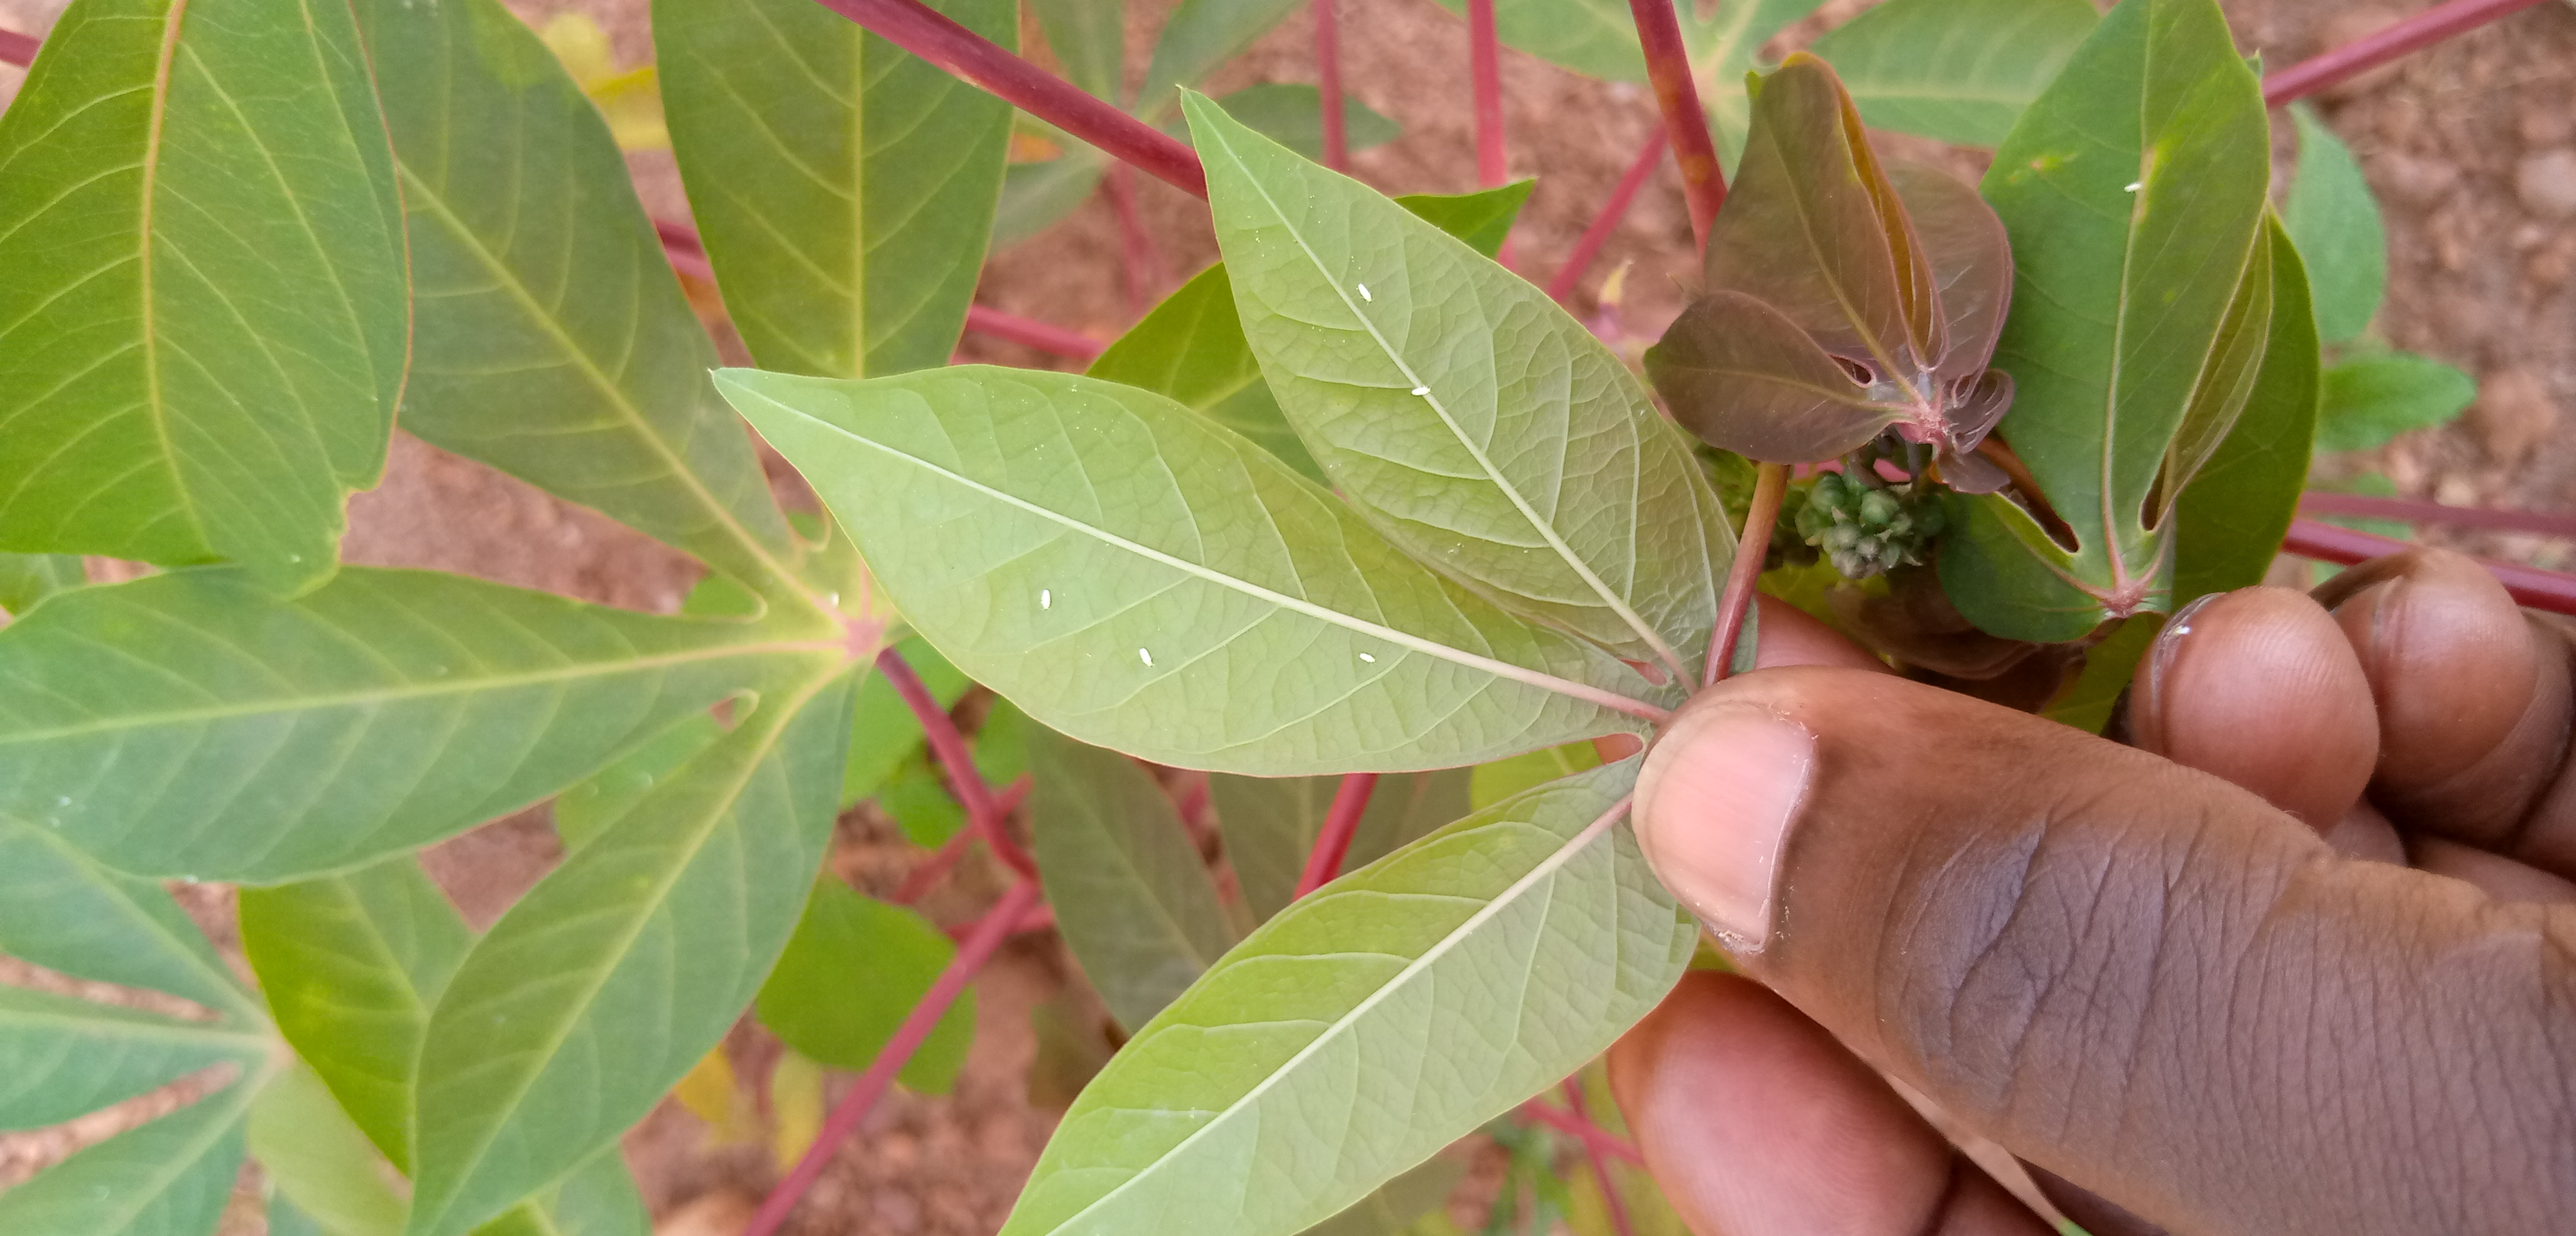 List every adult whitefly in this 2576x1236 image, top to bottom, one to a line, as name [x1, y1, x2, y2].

whitefly [2123, 181, 2144, 194]
whitefly [1356, 281, 1373, 303]
whitefly [1409, 384, 1434, 397]
whitefly [1037, 586, 1053, 612]
whitefly [1137, 644, 1156, 669]
whitefly [1356, 651, 1379, 665]